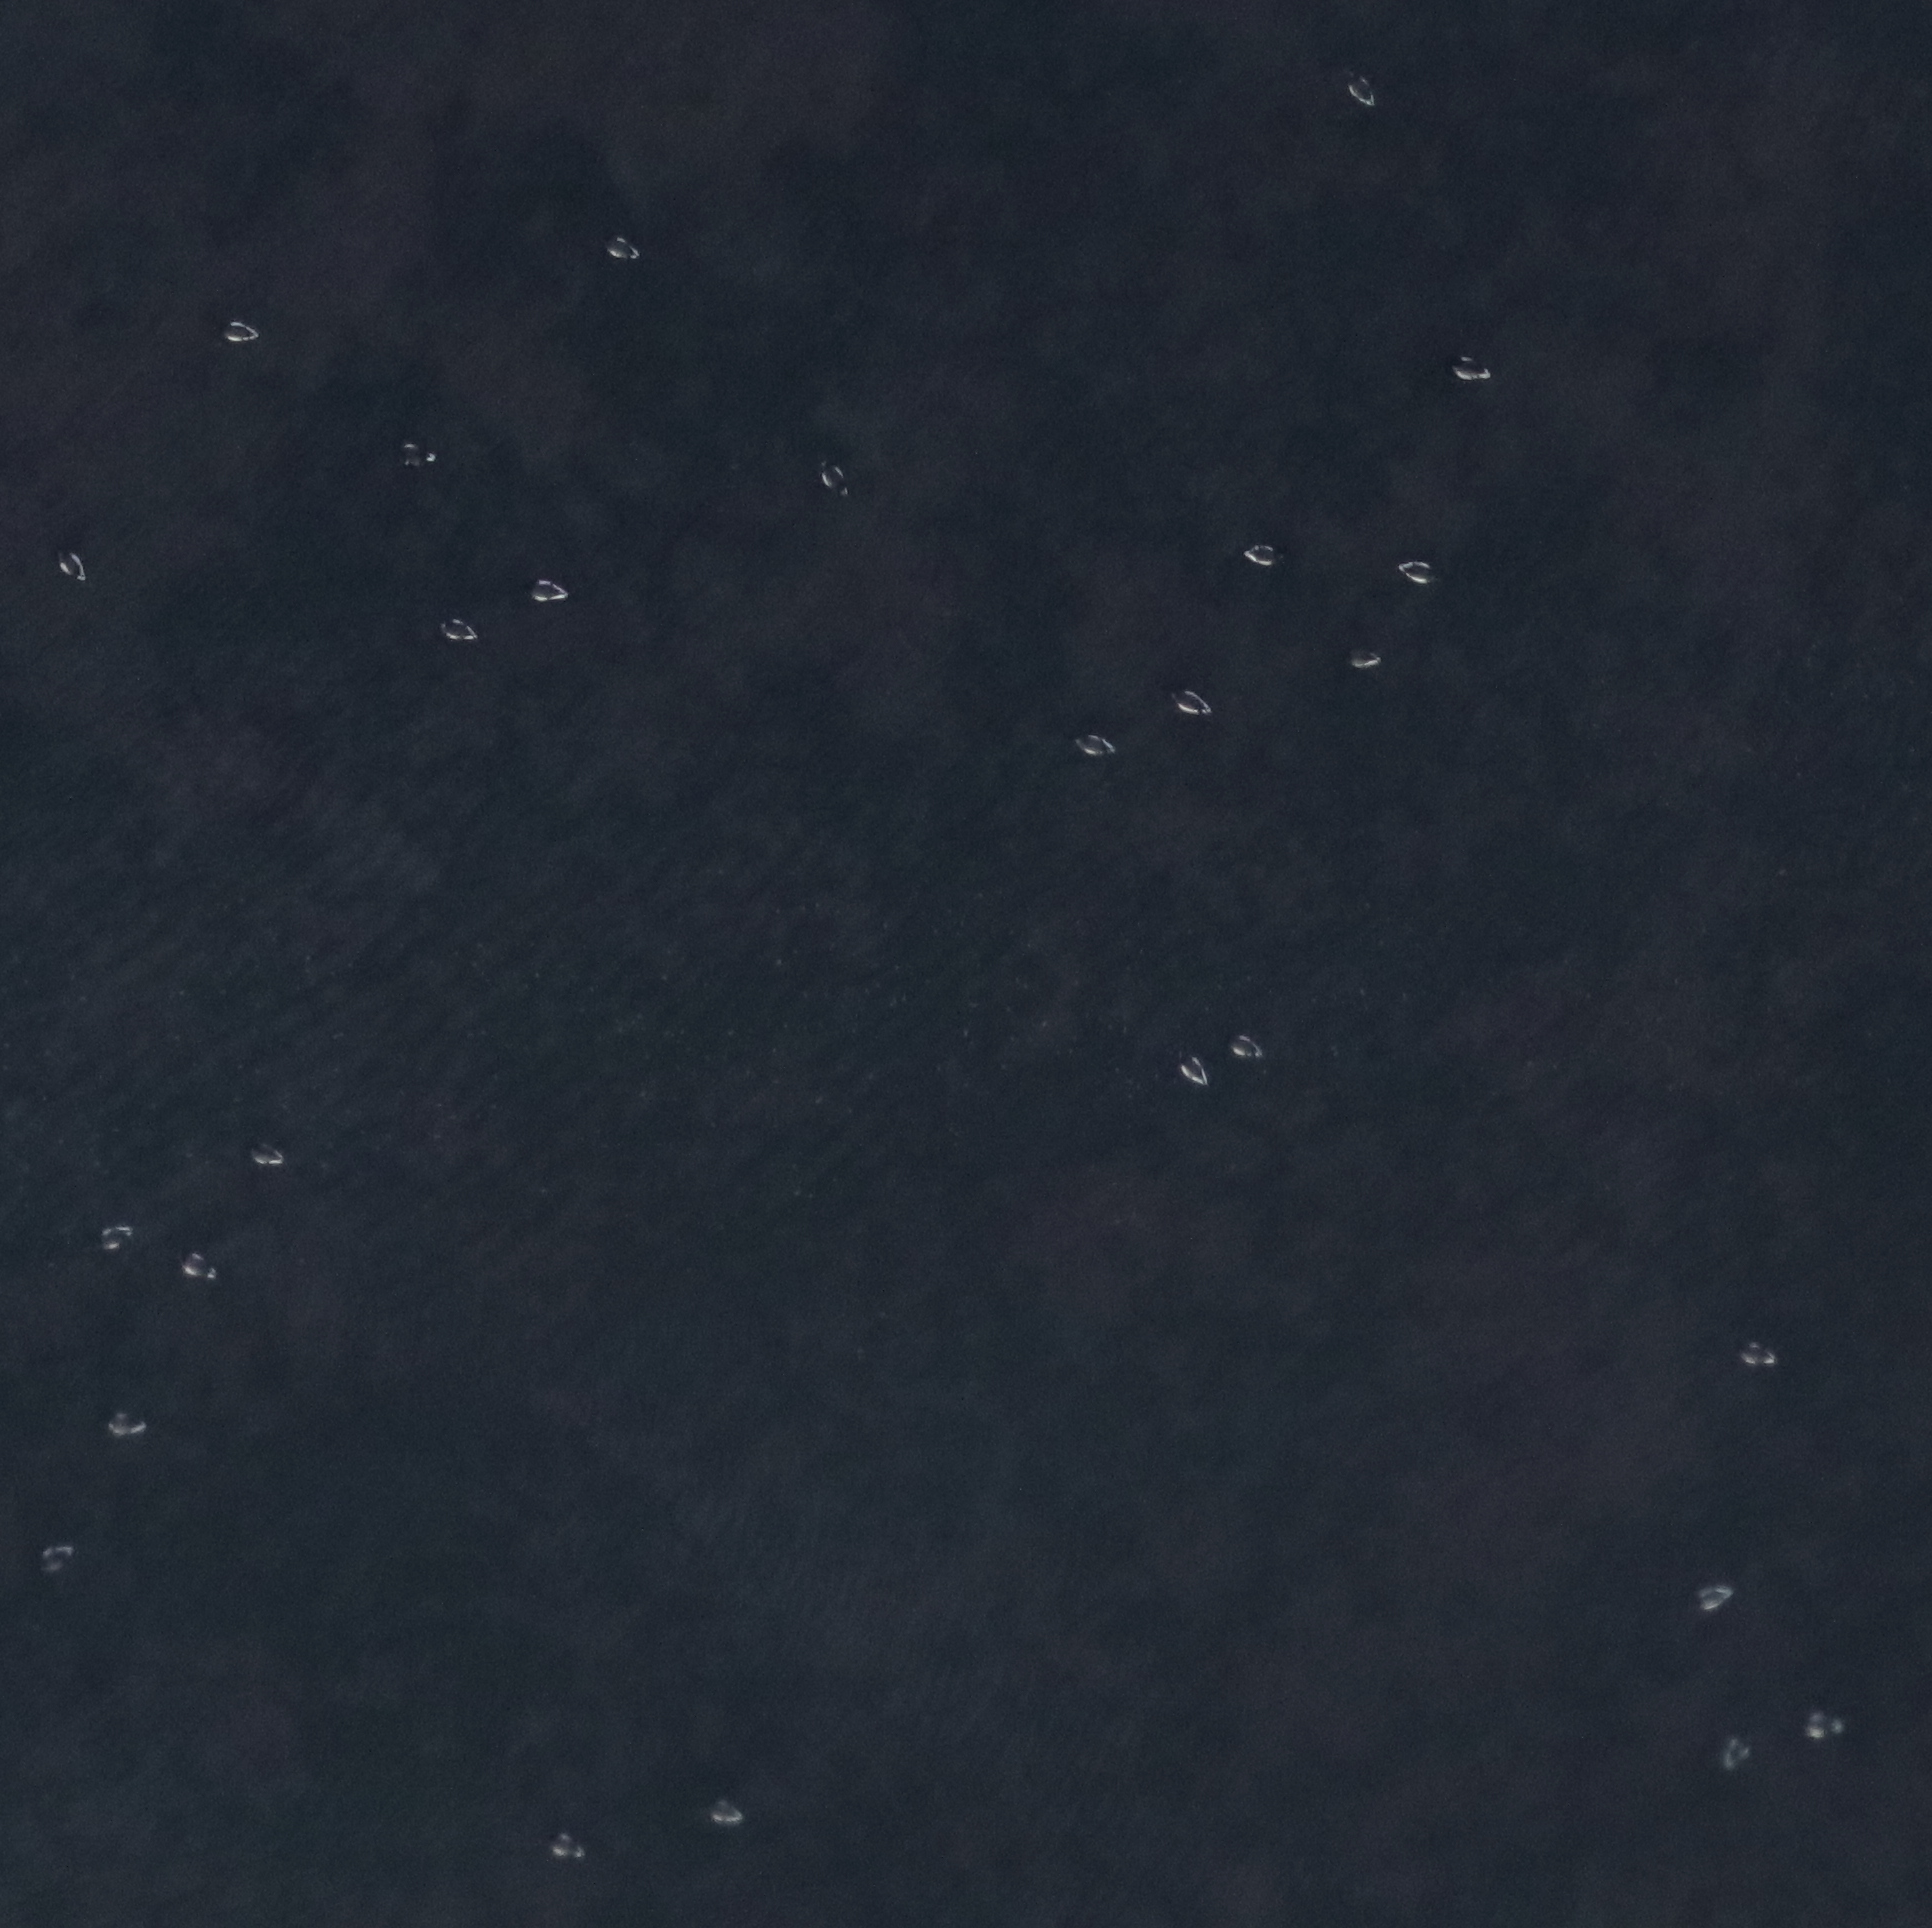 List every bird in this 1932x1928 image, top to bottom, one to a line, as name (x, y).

brant (1364, 89)
brant (619, 246)
brant (238, 330)
brant (1469, 368)
brant (412, 451)
brant (833, 478)
brant (1265, 554)
brant (71, 566)
brant (1418, 571)
brant (546, 589)
brant (456, 629)
brant (1357, 654)
brant (1190, 701)
brant (1093, 744)
brant (1245, 1046)
brant (1193, 1068)
brant (267, 1152)
brant (112, 1238)
brant (194, 1266)
brant (1756, 1353)
brant (123, 1423)
brant (50, 1557)
brant (1709, 1598)
brant (1825, 1728)
brant (1737, 1749)
brant (724, 1810)
brant (566, 1845)